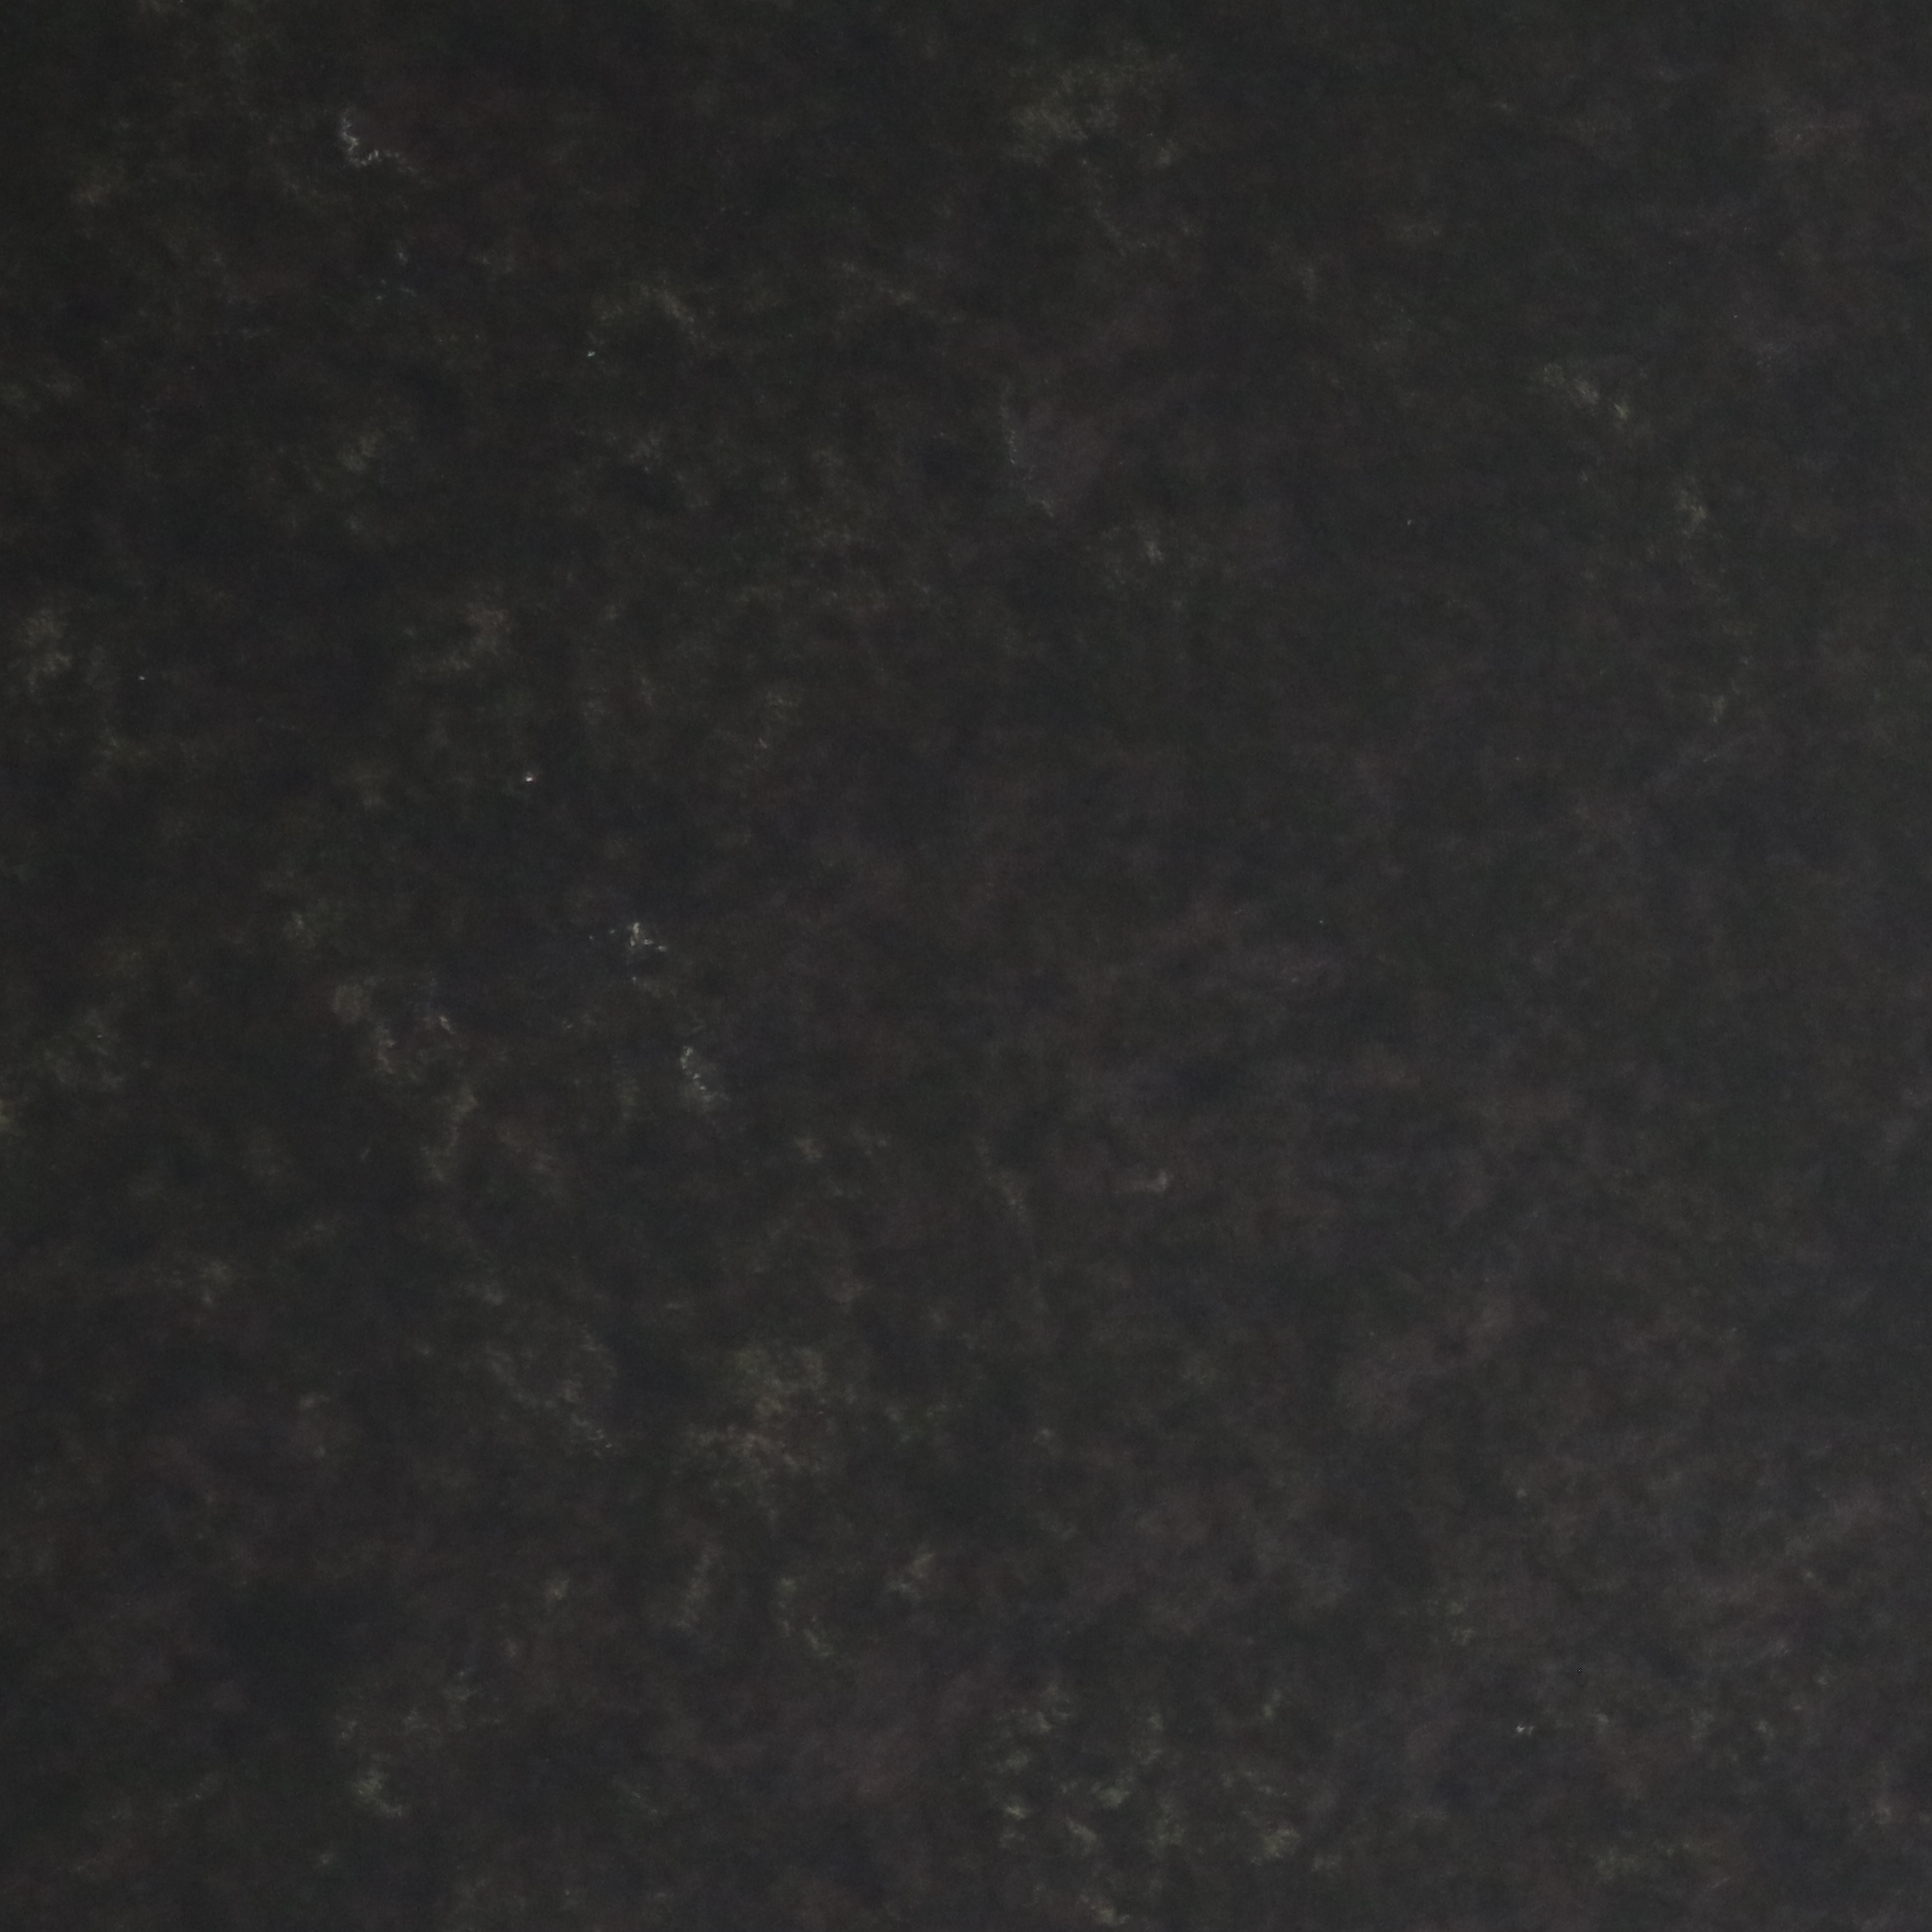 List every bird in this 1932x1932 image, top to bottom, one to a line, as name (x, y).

None